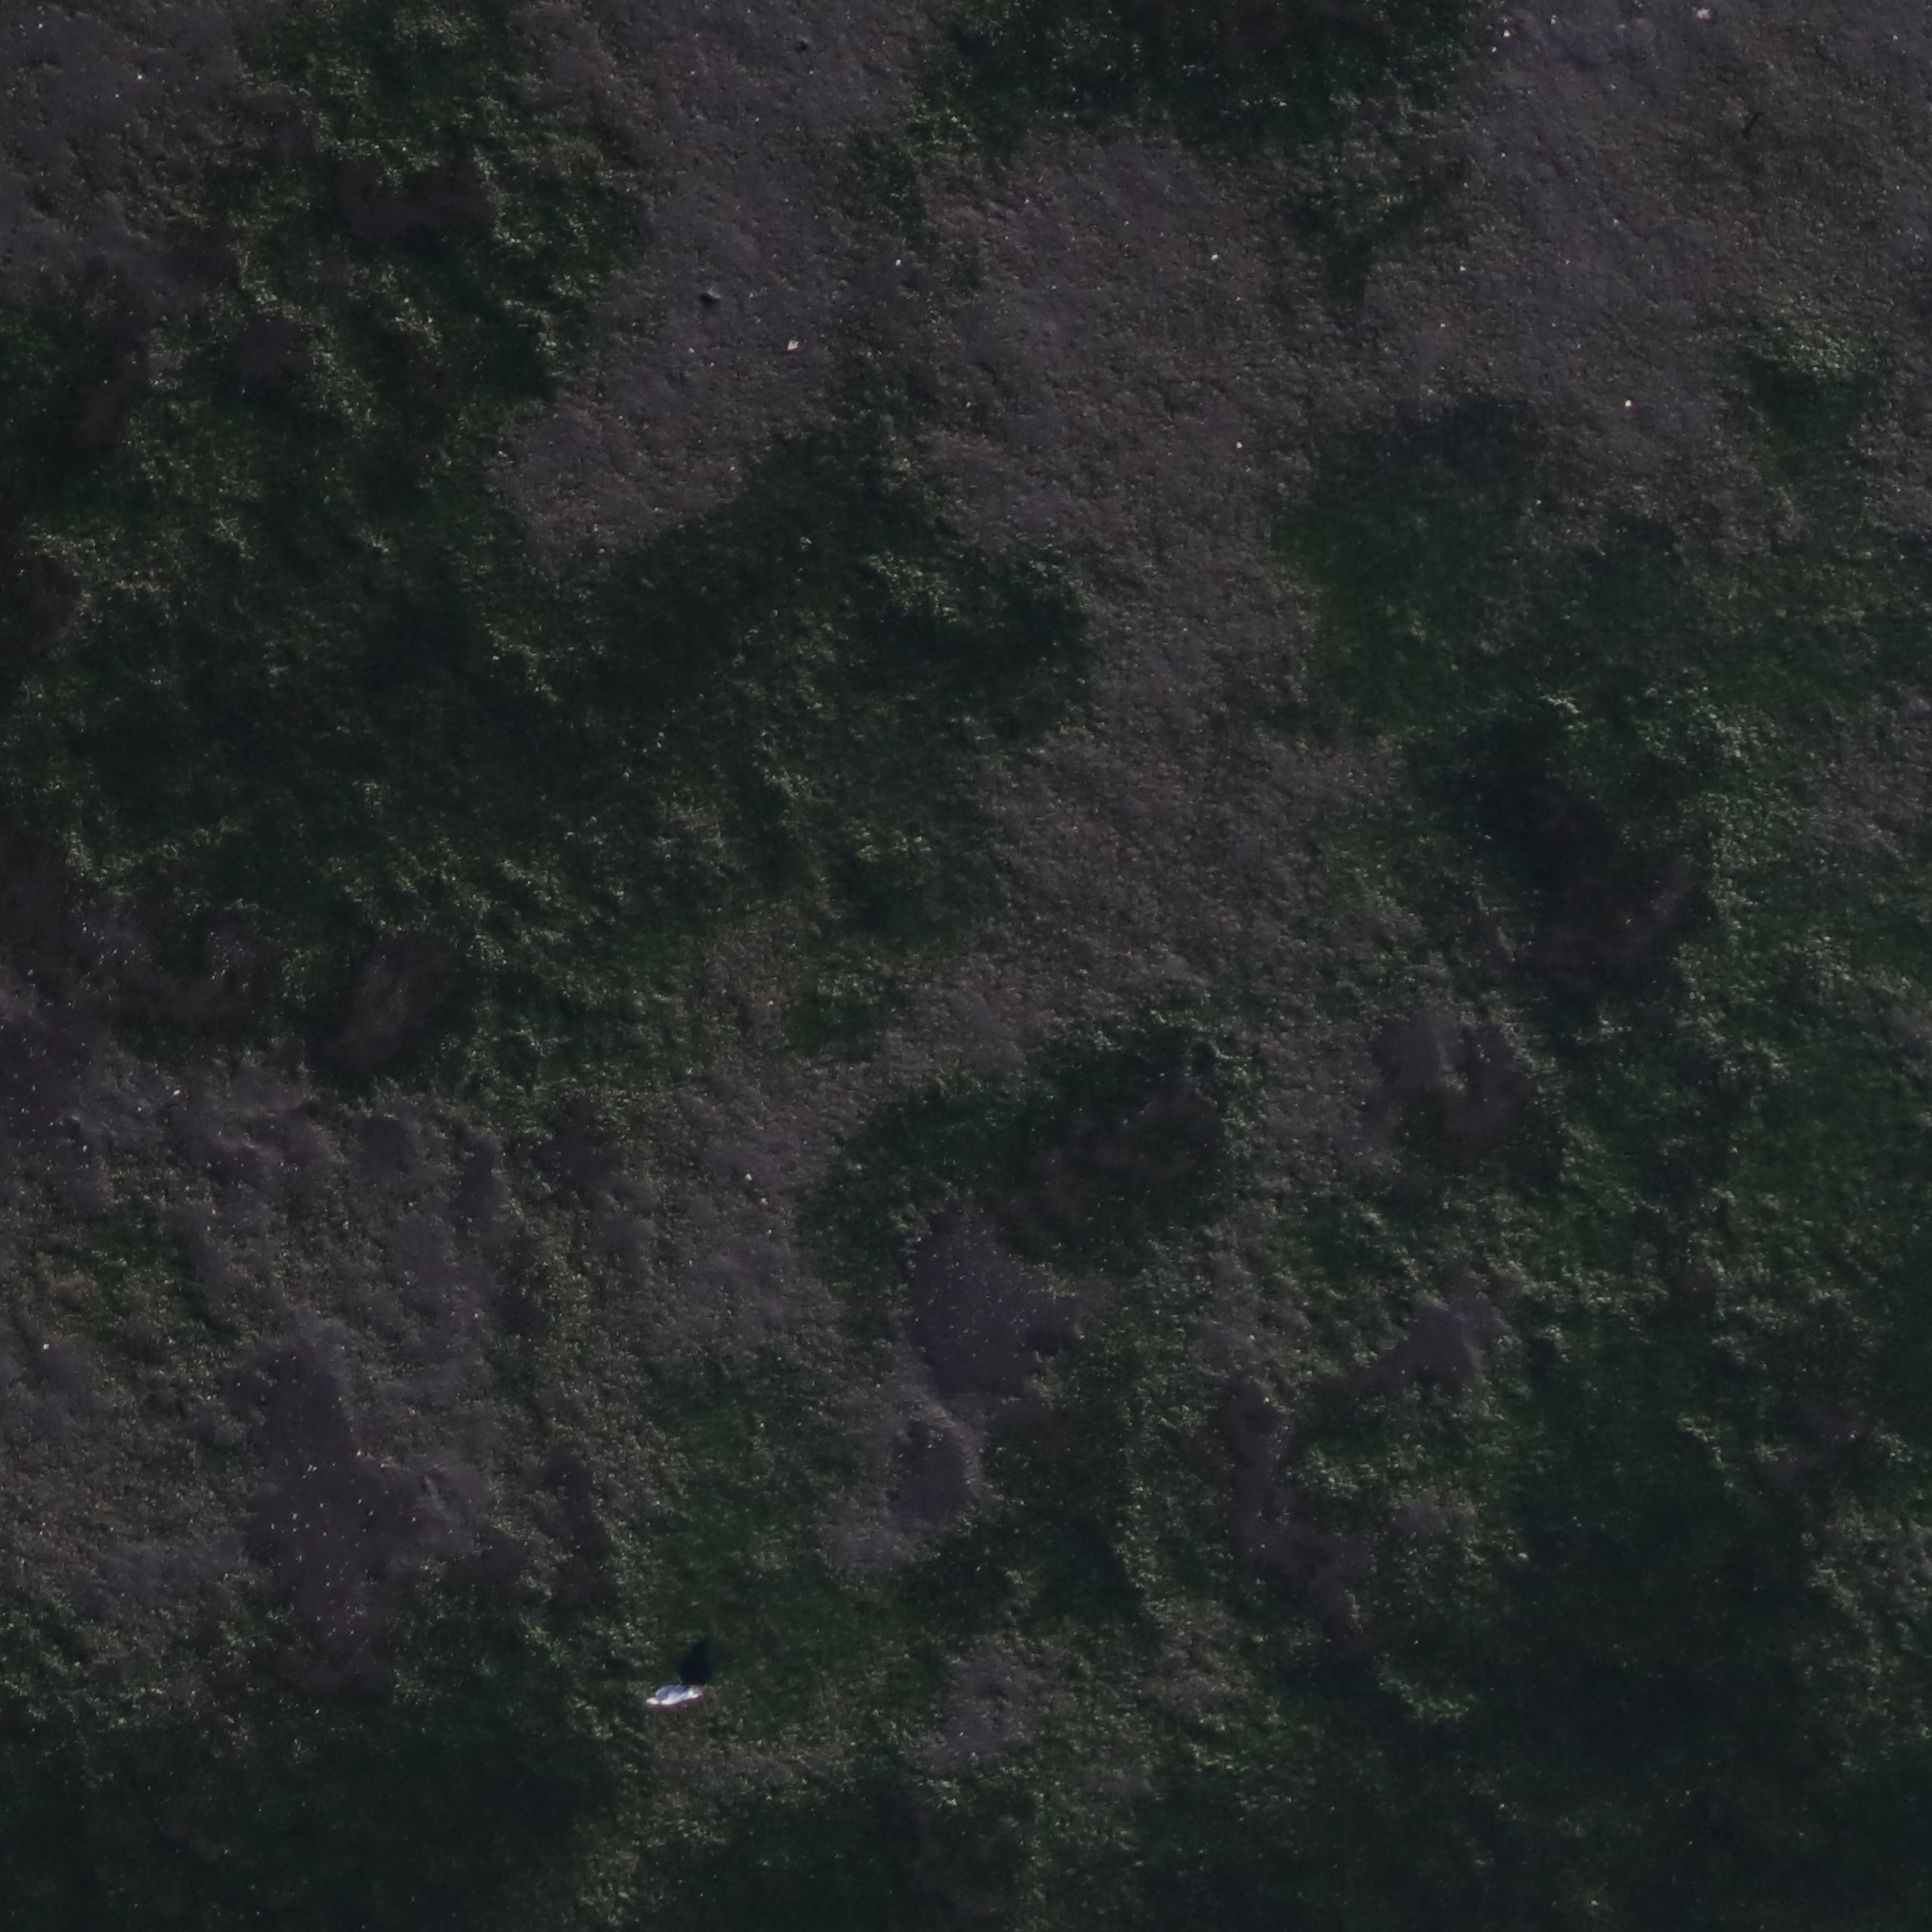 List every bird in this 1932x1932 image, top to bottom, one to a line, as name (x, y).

gull (674, 1693)